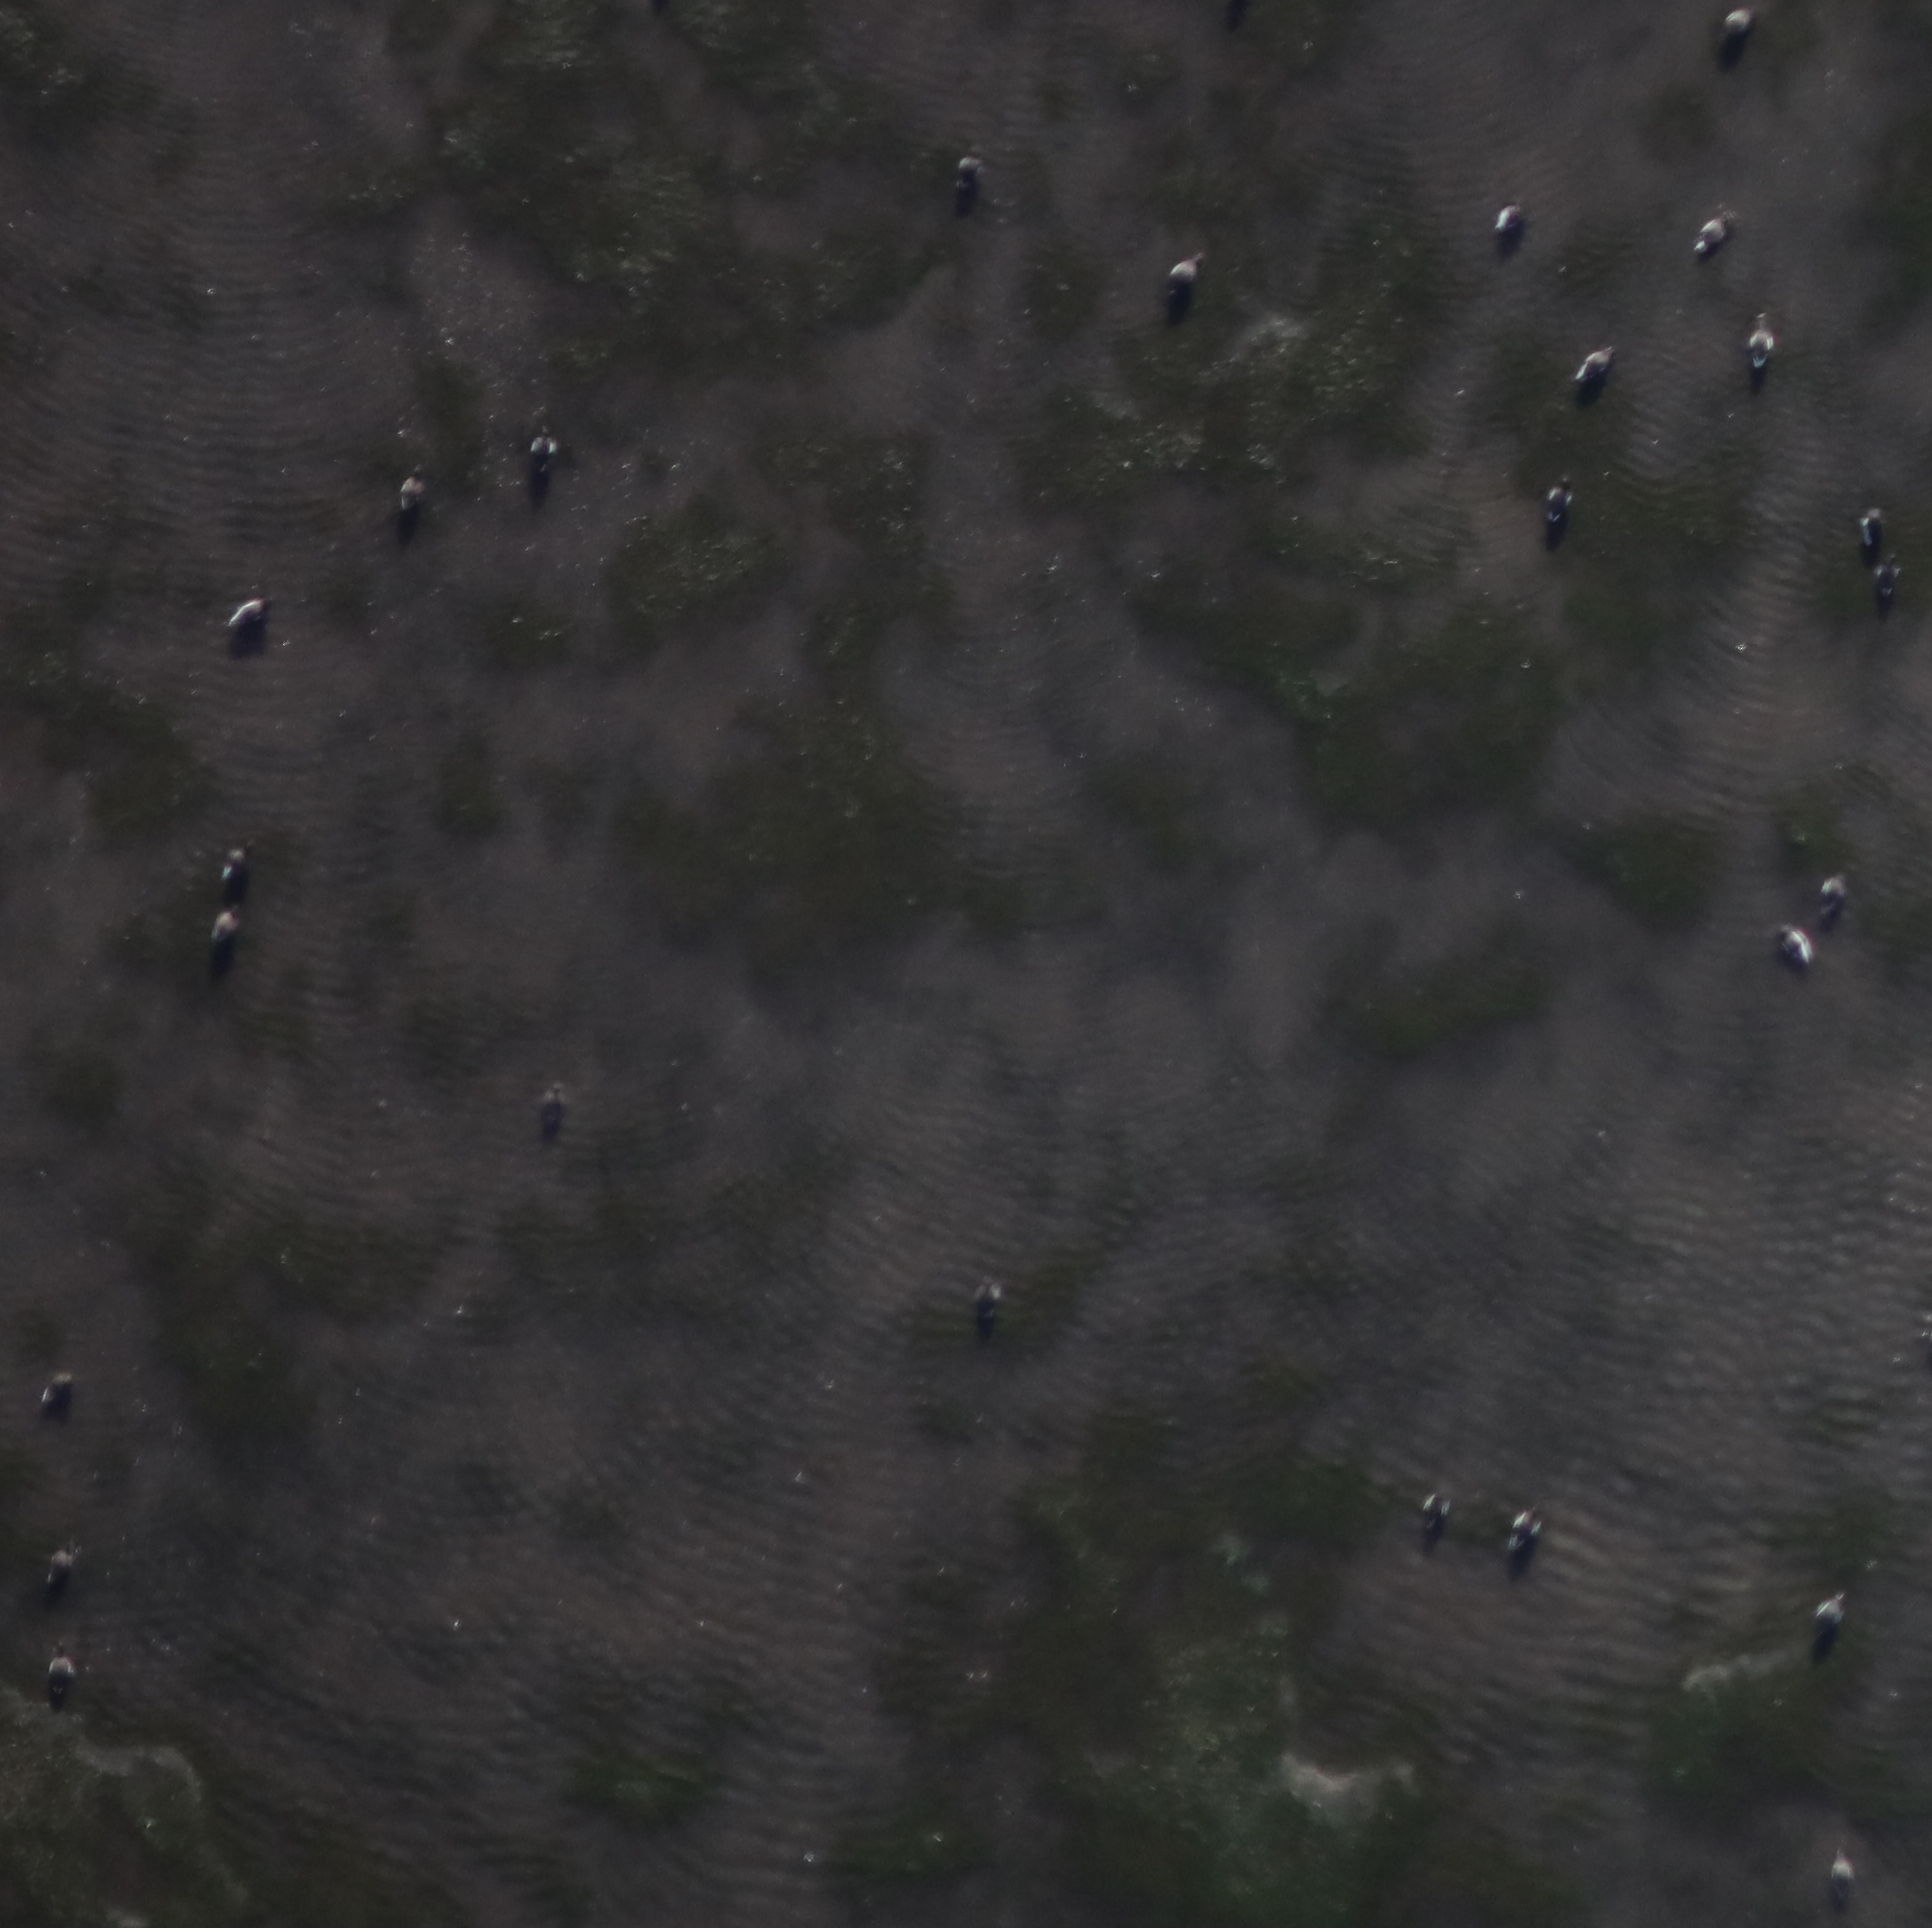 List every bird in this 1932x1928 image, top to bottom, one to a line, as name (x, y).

brant (1743, 25)
brant (966, 175)
brant (1510, 213)
brant (1712, 233)
brant (1184, 277)
brant (1760, 344)
brant (1593, 365)
brant (544, 448)
brant (412, 491)
brant (1559, 501)
brant (1873, 536)
brant (1893, 579)
brant (248, 615)
brant (235, 857)
emperor goose (1827, 900)
brant (228, 926)
emperor goose (1794, 945)
brant (547, 1105)
brant (984, 1303)
brant (48, 1388)
brant (1435, 1517)
brant (1526, 1529)
brant (70, 1558)
emperor goose (1831, 1609)
brant (58, 1686)
emperor goose (1845, 1887)